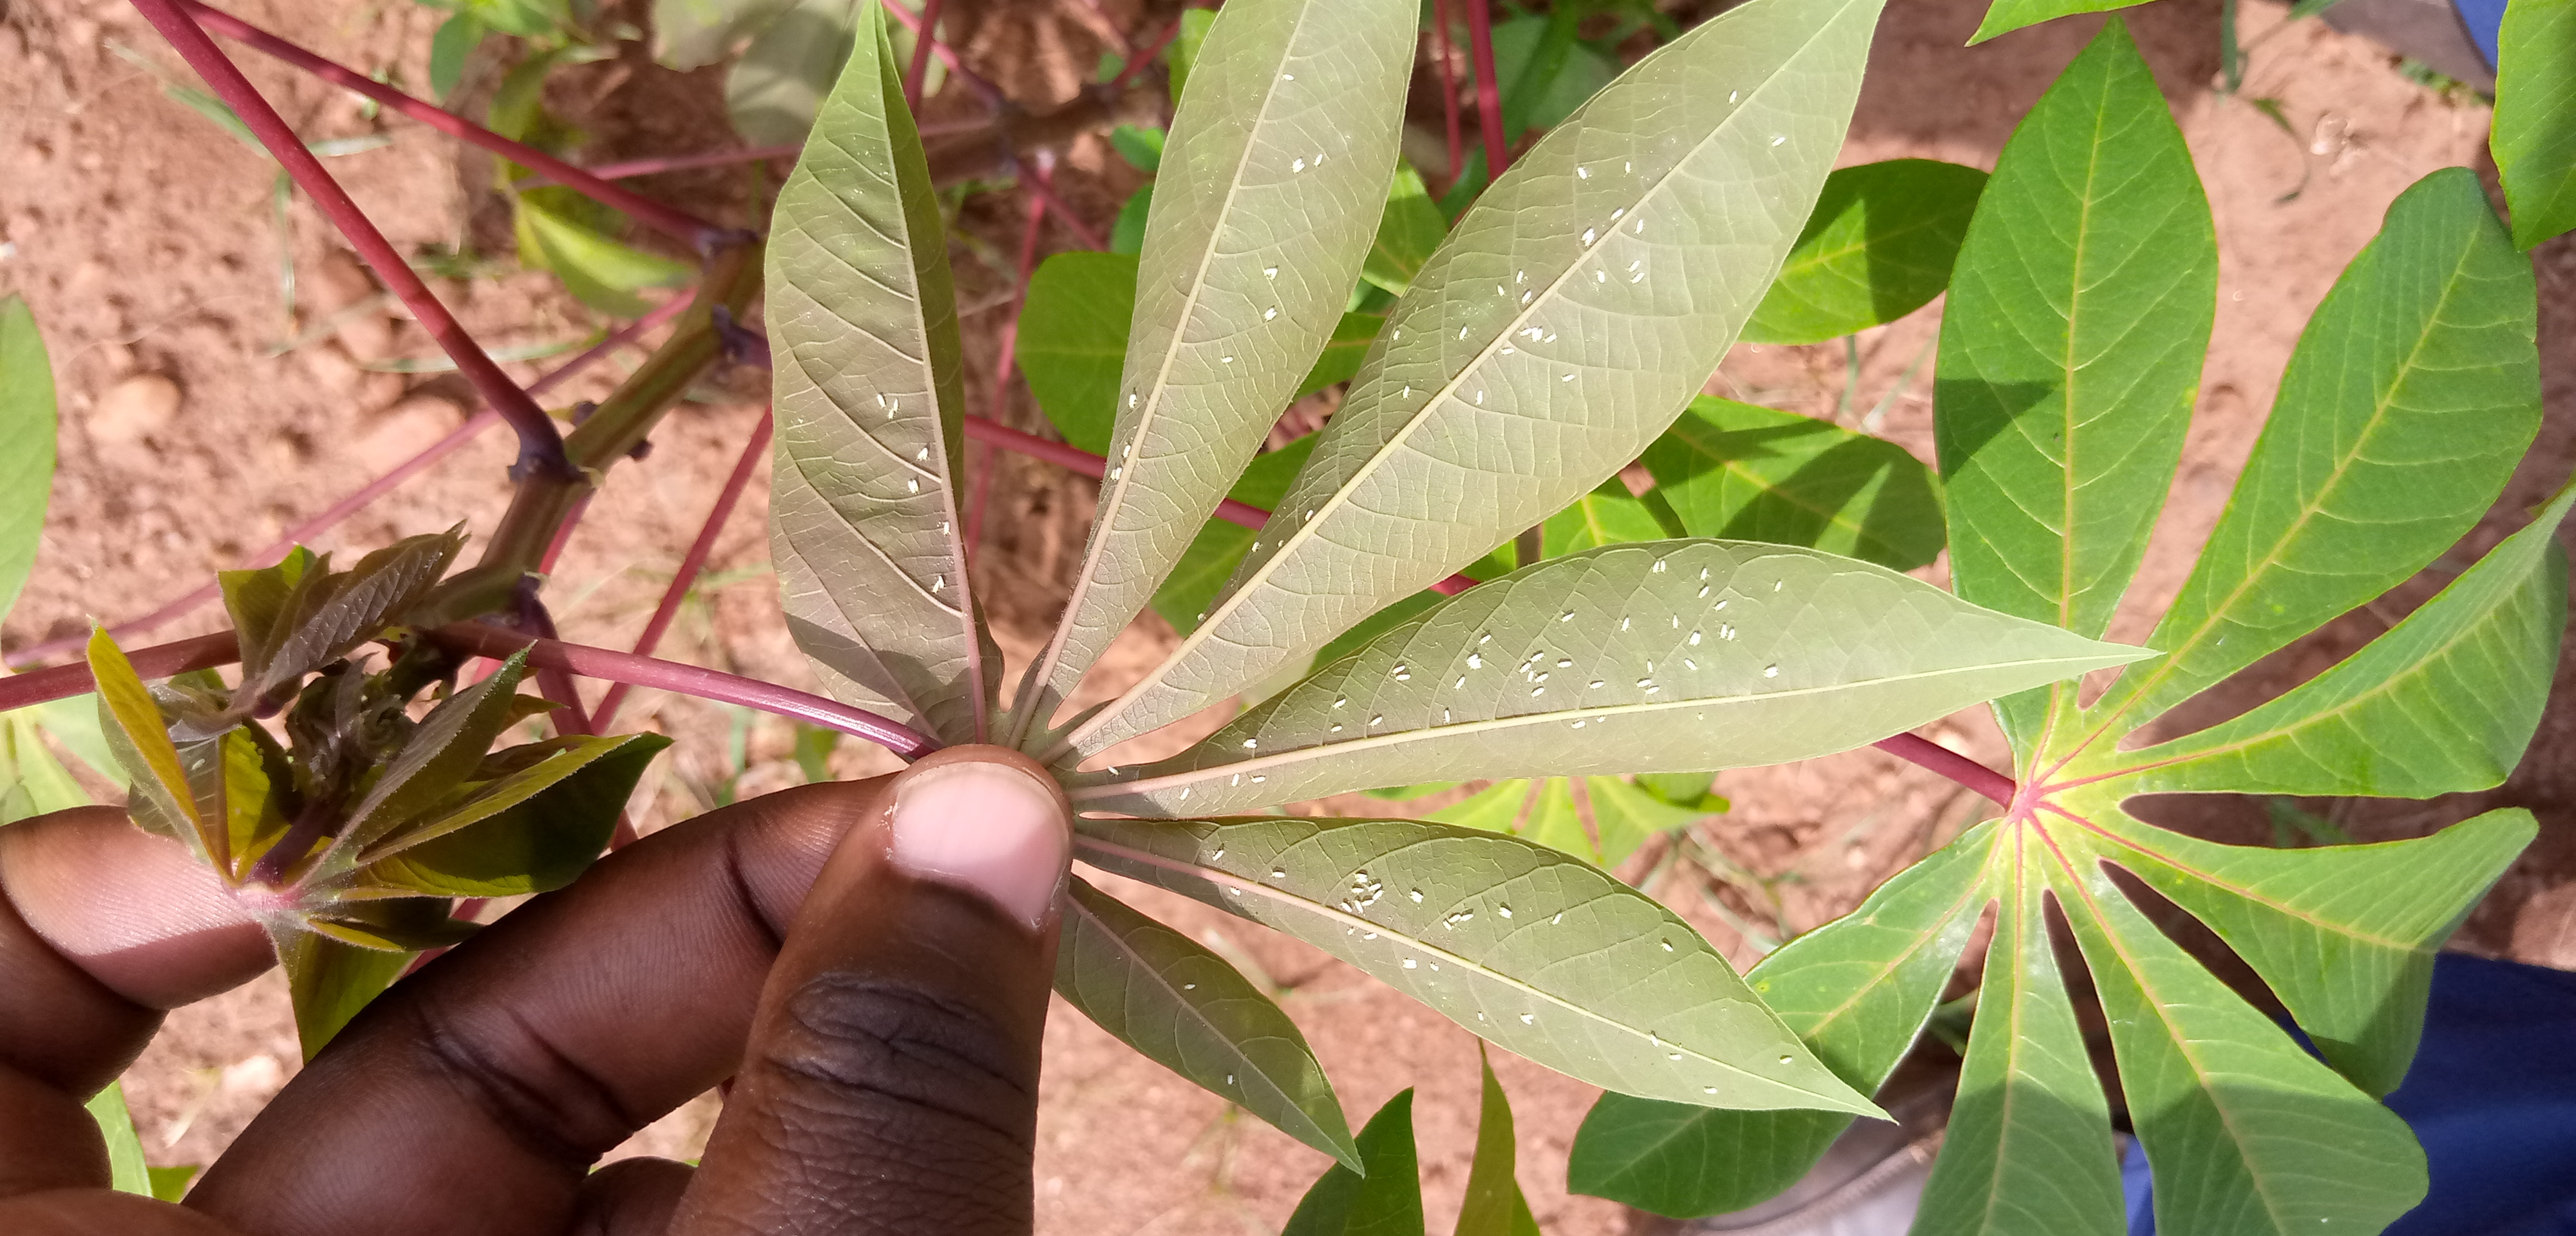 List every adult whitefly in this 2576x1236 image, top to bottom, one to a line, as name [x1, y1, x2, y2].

whitefly [1281, 71, 1294, 83]
whitefly [1725, 86, 1739, 107]
whitefly [1767, 133, 1788, 149]
whitefly [1312, 152, 1327, 169]
whitefly [1292, 156, 1303, 169]
whitefly [1623, 158, 1634, 175]
whitefly [1293, 162, 1305, 174]
whitefly [1573, 164, 1589, 182]
whitefly [1607, 205, 1626, 223]
whitefly [1633, 216, 1645, 237]
whitefly [1580, 227, 1595, 241]
whitefly [1584, 232, 1596, 249]
whitefly [1627, 257, 1642, 273]
whitefly [1513, 265, 1526, 285]
whitefly [1594, 267, 1608, 286]
whitefly [1264, 267, 1274, 276]
whitefly [1270, 268, 1278, 281]
whitefly [1631, 270, 1647, 285]
whitefly [1495, 282, 1507, 299]
whitefly [1519, 288, 1534, 307]
whitefly [1265, 306, 1275, 317]
whitefly [1267, 310, 1278, 323]
whitefly [1455, 322, 1470, 344]
whitefly [1531, 324, 1537, 344]
whitefly [1518, 327, 1533, 338]
whitefly [1390, 328, 1403, 344]
whitefly [1538, 328, 1544, 342]
whitefly [1544, 332, 1558, 344]
whitefly [1499, 346, 1517, 356]
whitefly [1218, 353, 1235, 367]
whitefly [1558, 370, 1577, 385]
whitefly [1400, 383, 1411, 401]
whitefly [1473, 388, 1487, 407]
whitefly [1126, 391, 1138, 410]
whitefly [875, 392, 887, 409]
whitefly [893, 396, 900, 412]
whitefly [887, 407, 895, 421]
whitefly [1122, 443, 1132, 459]
whitefly [923, 445, 929, 460]
whitefly [917, 449, 924, 461]
whitefly [1115, 465, 1123, 480]
whitefly [1110, 467, 1116, 482]
whitefly [912, 478, 920, 492]
whitefly [907, 480, 916, 494]
whitefly [1302, 506, 1316, 523]
whitefly [942, 520, 952, 538]
whitefly [1276, 538, 1287, 548]
whitefly [1250, 539, 1262, 554]
whitefly [1660, 556, 1669, 575]
whitefly [1651, 559, 1660, 575]
whitefly [1697, 565, 1709, 582]
whitefly [938, 574, 947, 589]
whitefly [1772, 579, 1783, 595]
whitefly [931, 580, 940, 594]
whitefly [1696, 583, 1712, 600]
whitefly [1712, 598, 1730, 612]
whitefly [1557, 609, 1578, 624]
whitefly [1195, 610, 1206, 623]
whitefly [1670, 612, 1681, 630]
whitefly [1617, 613, 1632, 633]
whitefly [1718, 622, 1729, 641]
whitefly [1726, 625, 1736, 642]
whitefly [1687, 631, 1698, 646]
whitefly [1694, 632, 1703, 647]
whitefly [1475, 633, 1493, 646]
whitefly [1529, 650, 1546, 662]
whitefly [1466, 652, 1479, 660]
whitefly [1645, 657, 1654, 675]
whitefly [1682, 657, 1700, 673]
whitefly [1468, 657, 1483, 663]
whitefly [1554, 659, 1575, 669]
whitefly [1467, 661, 1482, 666]
whitefly [1517, 661, 1533, 675]
whitefly [1390, 662, 1406, 674]
whitefly [1468, 665, 1483, 669]
whitefly [1768, 665, 1779, 674]
whitefly [1526, 668, 1535, 684]
whitefly [1533, 671, 1551, 684]
whitefly [1764, 671, 1779, 680]
whitefly [1392, 673, 1414, 683]
whitefly [1451, 675, 1468, 693]
whitefly [1587, 678, 1607, 691]
whitefly [1634, 678, 1653, 689]
whitefly [1645, 685, 1662, 697]
whitefly [1528, 686, 1547, 700]
whitefly [1330, 697, 1350, 712]
whitefly [1440, 707, 1454, 726]
whitefly [1366, 713, 1385, 729]
whitefly [1595, 713, 1609, 724]
whitefly [1569, 718, 1589, 731]
whitefly [1327, 724, 1345, 735]
whitefly [1244, 736, 1258, 744]
whitefly [1241, 741, 1260, 751]
whitefly [1105, 763, 1121, 778]
whitefly [1229, 772, 1242, 788]
whitefly [1248, 774, 1269, 785]
whitefly [1175, 785, 1191, 803]
whitefly [1209, 845, 1227, 864]
whitefly [1269, 869, 1289, 880]
whitefly [1353, 871, 1368, 879]
whitefly [1354, 877, 1370, 884]
whitefly [1368, 882, 1382, 892]
whitefly [1227, 884, 1242, 897]
whitefly [1350, 886, 1365, 895]
whitefly [1372, 888, 1385, 900]
whitefly [1408, 890, 1425, 898]
whitefly [1409, 895, 1422, 903]
whitefly [1361, 898, 1375, 908]
whitefly [1353, 899, 1365, 915]
whitefly [1339, 900, 1353, 914]
whitefly [1498, 905, 1513, 916]
whitefly [1497, 910, 1511, 920]
whitefly [1548, 910, 1566, 929]
whitefly [1460, 912, 1475, 922]
whitefly [1446, 913, 1462, 924]
whitefly [1441, 919, 1454, 932]
whitefly [1345, 926, 1357, 937]
whitefly [1361, 930, 1378, 942]
whitefly [1659, 941, 1675, 953]
whitefly [1401, 956, 1417, 964]
whitefly [1428, 961, 1441, 973]
whitefly [1401, 963, 1418, 970]
whitefly [1181, 981, 1199, 992]
whitefly [1475, 1009, 1486, 1022]
whitefly [1517, 1011, 1536, 1027]
whitefly [1647, 1031, 1662, 1049]
whitefly [1664, 1052, 1685, 1063]
whitefly [1777, 1052, 1795, 1067]
whitefly [1224, 1072, 1238, 1087]
whitefly [1700, 1085, 1721, 1098]